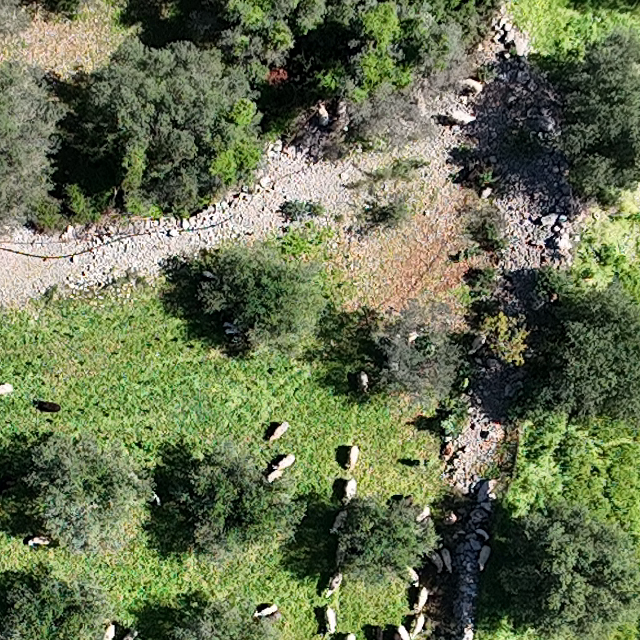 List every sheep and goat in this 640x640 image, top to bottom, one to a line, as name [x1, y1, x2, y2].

sheep [460, 79, 483, 94]
sheep [338, 101, 349, 131]
sheep [317, 102, 329, 126]
sheep [448, 110, 477, 125]
sheep [466, 165, 483, 183]
sheep [541, 213, 559, 227]
sheep [530, 298, 544, 311]
sheep [409, 332, 418, 343]
sheep [467, 335, 486, 356]
sheep [357, 370, 369, 394]
sheep [504, 380, 524, 398]
sheep [0, 383, 13, 396]
sheep [33, 398, 61, 412]
sheep [269, 422, 289, 443]
sheep [441, 441, 458, 463]
sheep [345, 446, 359, 471]
sheep [272, 454, 295, 470]
sheep [267, 470, 284, 482]
sheep [342, 477, 356, 506]
sheep [477, 480, 497, 503]
sheep [144, 489, 161, 505]
sheep [402, 495, 412, 508]
sheep [415, 506, 431, 524]
sheep [329, 510, 347, 534]
sheep [443, 511, 457, 525]
sheep [28, 537, 51, 547]
sheep [336, 538, 346, 572]
sheep [477, 545, 491, 572]
sheep [442, 548, 452, 573]
sheep [428, 549, 443, 573]
sheep [401, 564, 419, 587]
sheep [325, 572, 341, 598]
sheep [414, 586, 427, 614]
sheep [254, 604, 277, 617]
sheep [324, 605, 337, 634]
sheep [411, 613, 424, 639]
sheep [102, 624, 115, 639]
sheep [397, 625, 411, 639]
sheep [373, 626, 382, 639]
sheep [117, 630, 137, 639]
sheep [392, 631, 402, 639]
sheep [340, 632, 356, 639]